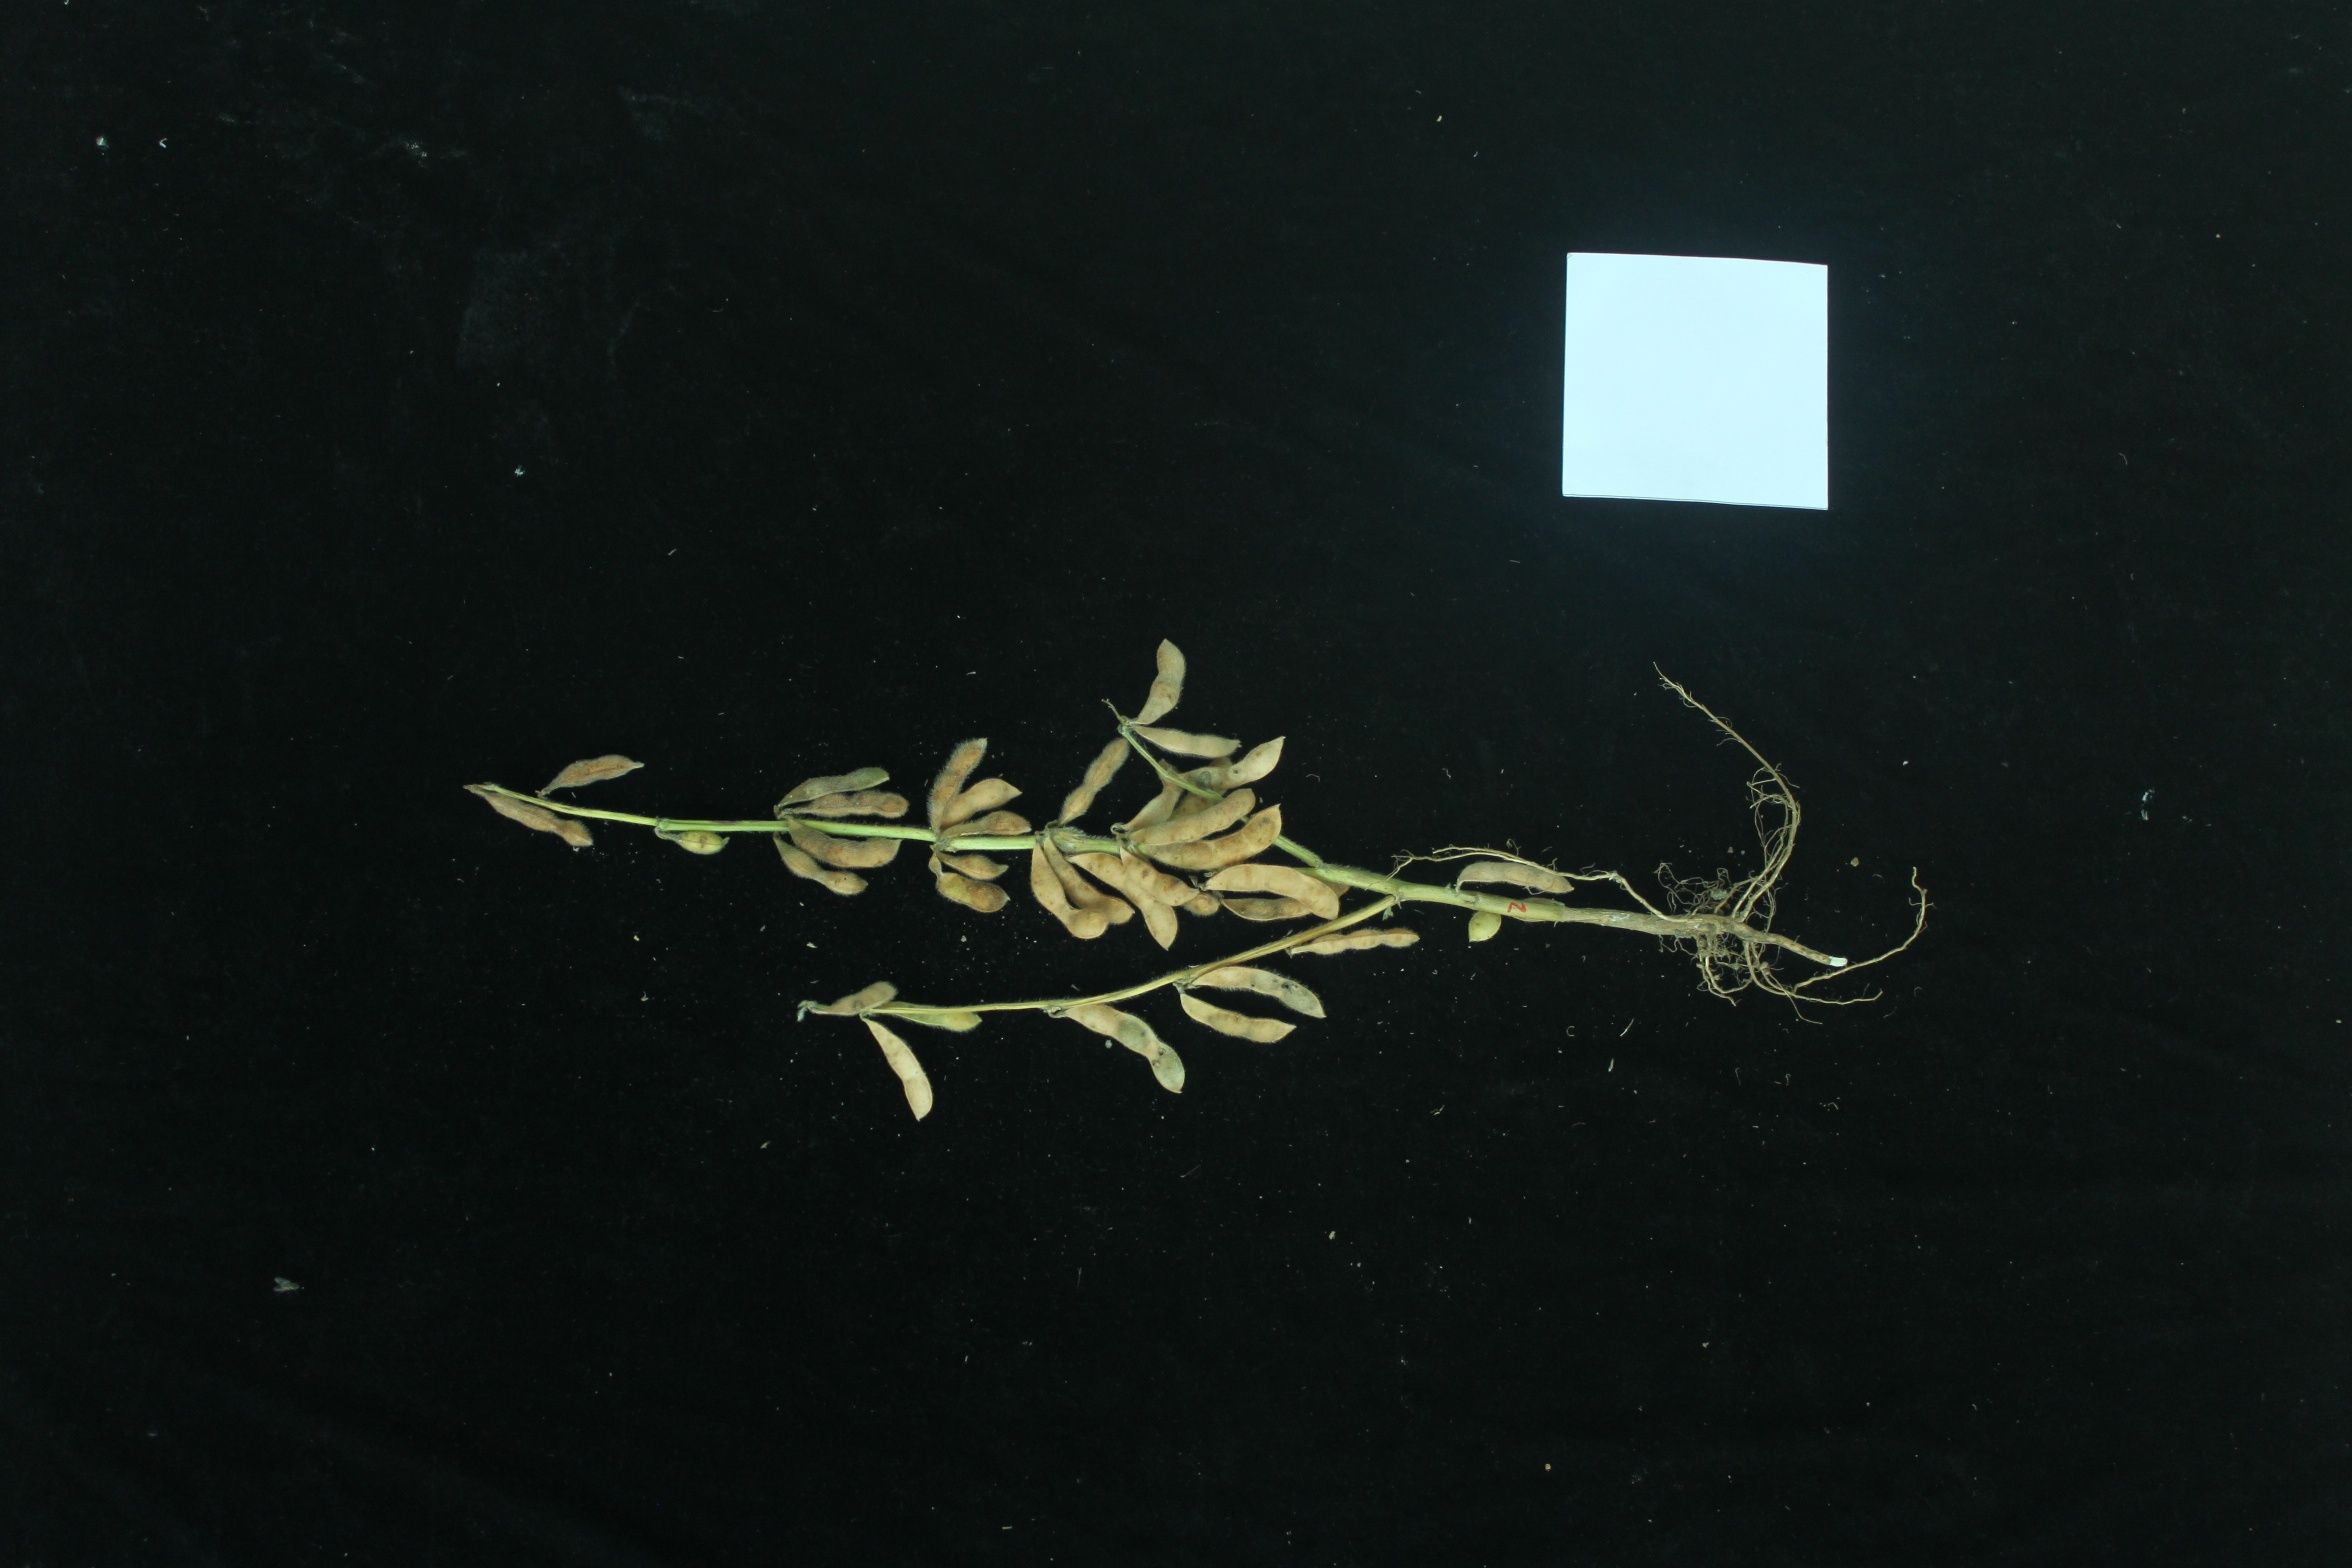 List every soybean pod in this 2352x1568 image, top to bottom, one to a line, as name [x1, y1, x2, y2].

soybean pod [1124, 640, 1184, 725]
soybean pod [1132, 729, 1239, 756]
soybean pod [1060, 736, 1128, 822]
soybean pod [928, 737, 988, 835]
soybean pod [1181, 738, 1283, 786]
soybean pod [543, 760, 640, 796]
soybean pod [783, 770, 889, 805]
soybean pod [938, 782, 1018, 830]
soybean pod [1111, 783, 1181, 832]
soybean pod [1124, 792, 1252, 847]
soybean pod [477, 793, 590, 845]
soybean pod [787, 794, 906, 818]
soybean pod [1141, 807, 1281, 872]
soybean pod [938, 815, 1029, 843]
soybean pod [788, 818, 898, 867]
soybean pod [1044, 830, 1132, 923]
soybean pod [662, 833, 727, 853]
soybean pod [774, 835, 866, 894]
soybean pod [1031, 842, 1108, 939]
soybean pod [1119, 844, 1197, 905]
soybean pod [1068, 853, 1176, 949]
soybean pod [937, 855, 1004, 879]
soybean pod [928, 856, 1008, 913]
soybean pod [1458, 862, 1573, 893]
soybean pod [1206, 864, 1337, 919]
soybean pod [1221, 899, 1312, 922]
soybean pod [1469, 912, 1501, 943]
soybean pod [1289, 929, 1419, 954]
soybean pod [1191, 968, 1323, 1017]
soybean pod [821, 985, 894, 1016]
soybean pod [1179, 992, 1295, 1042]
soybean pod [1060, 1004, 1183, 1091]
soybean pod [874, 1005, 980, 1031]
soybean pod [862, 1018, 933, 1121]